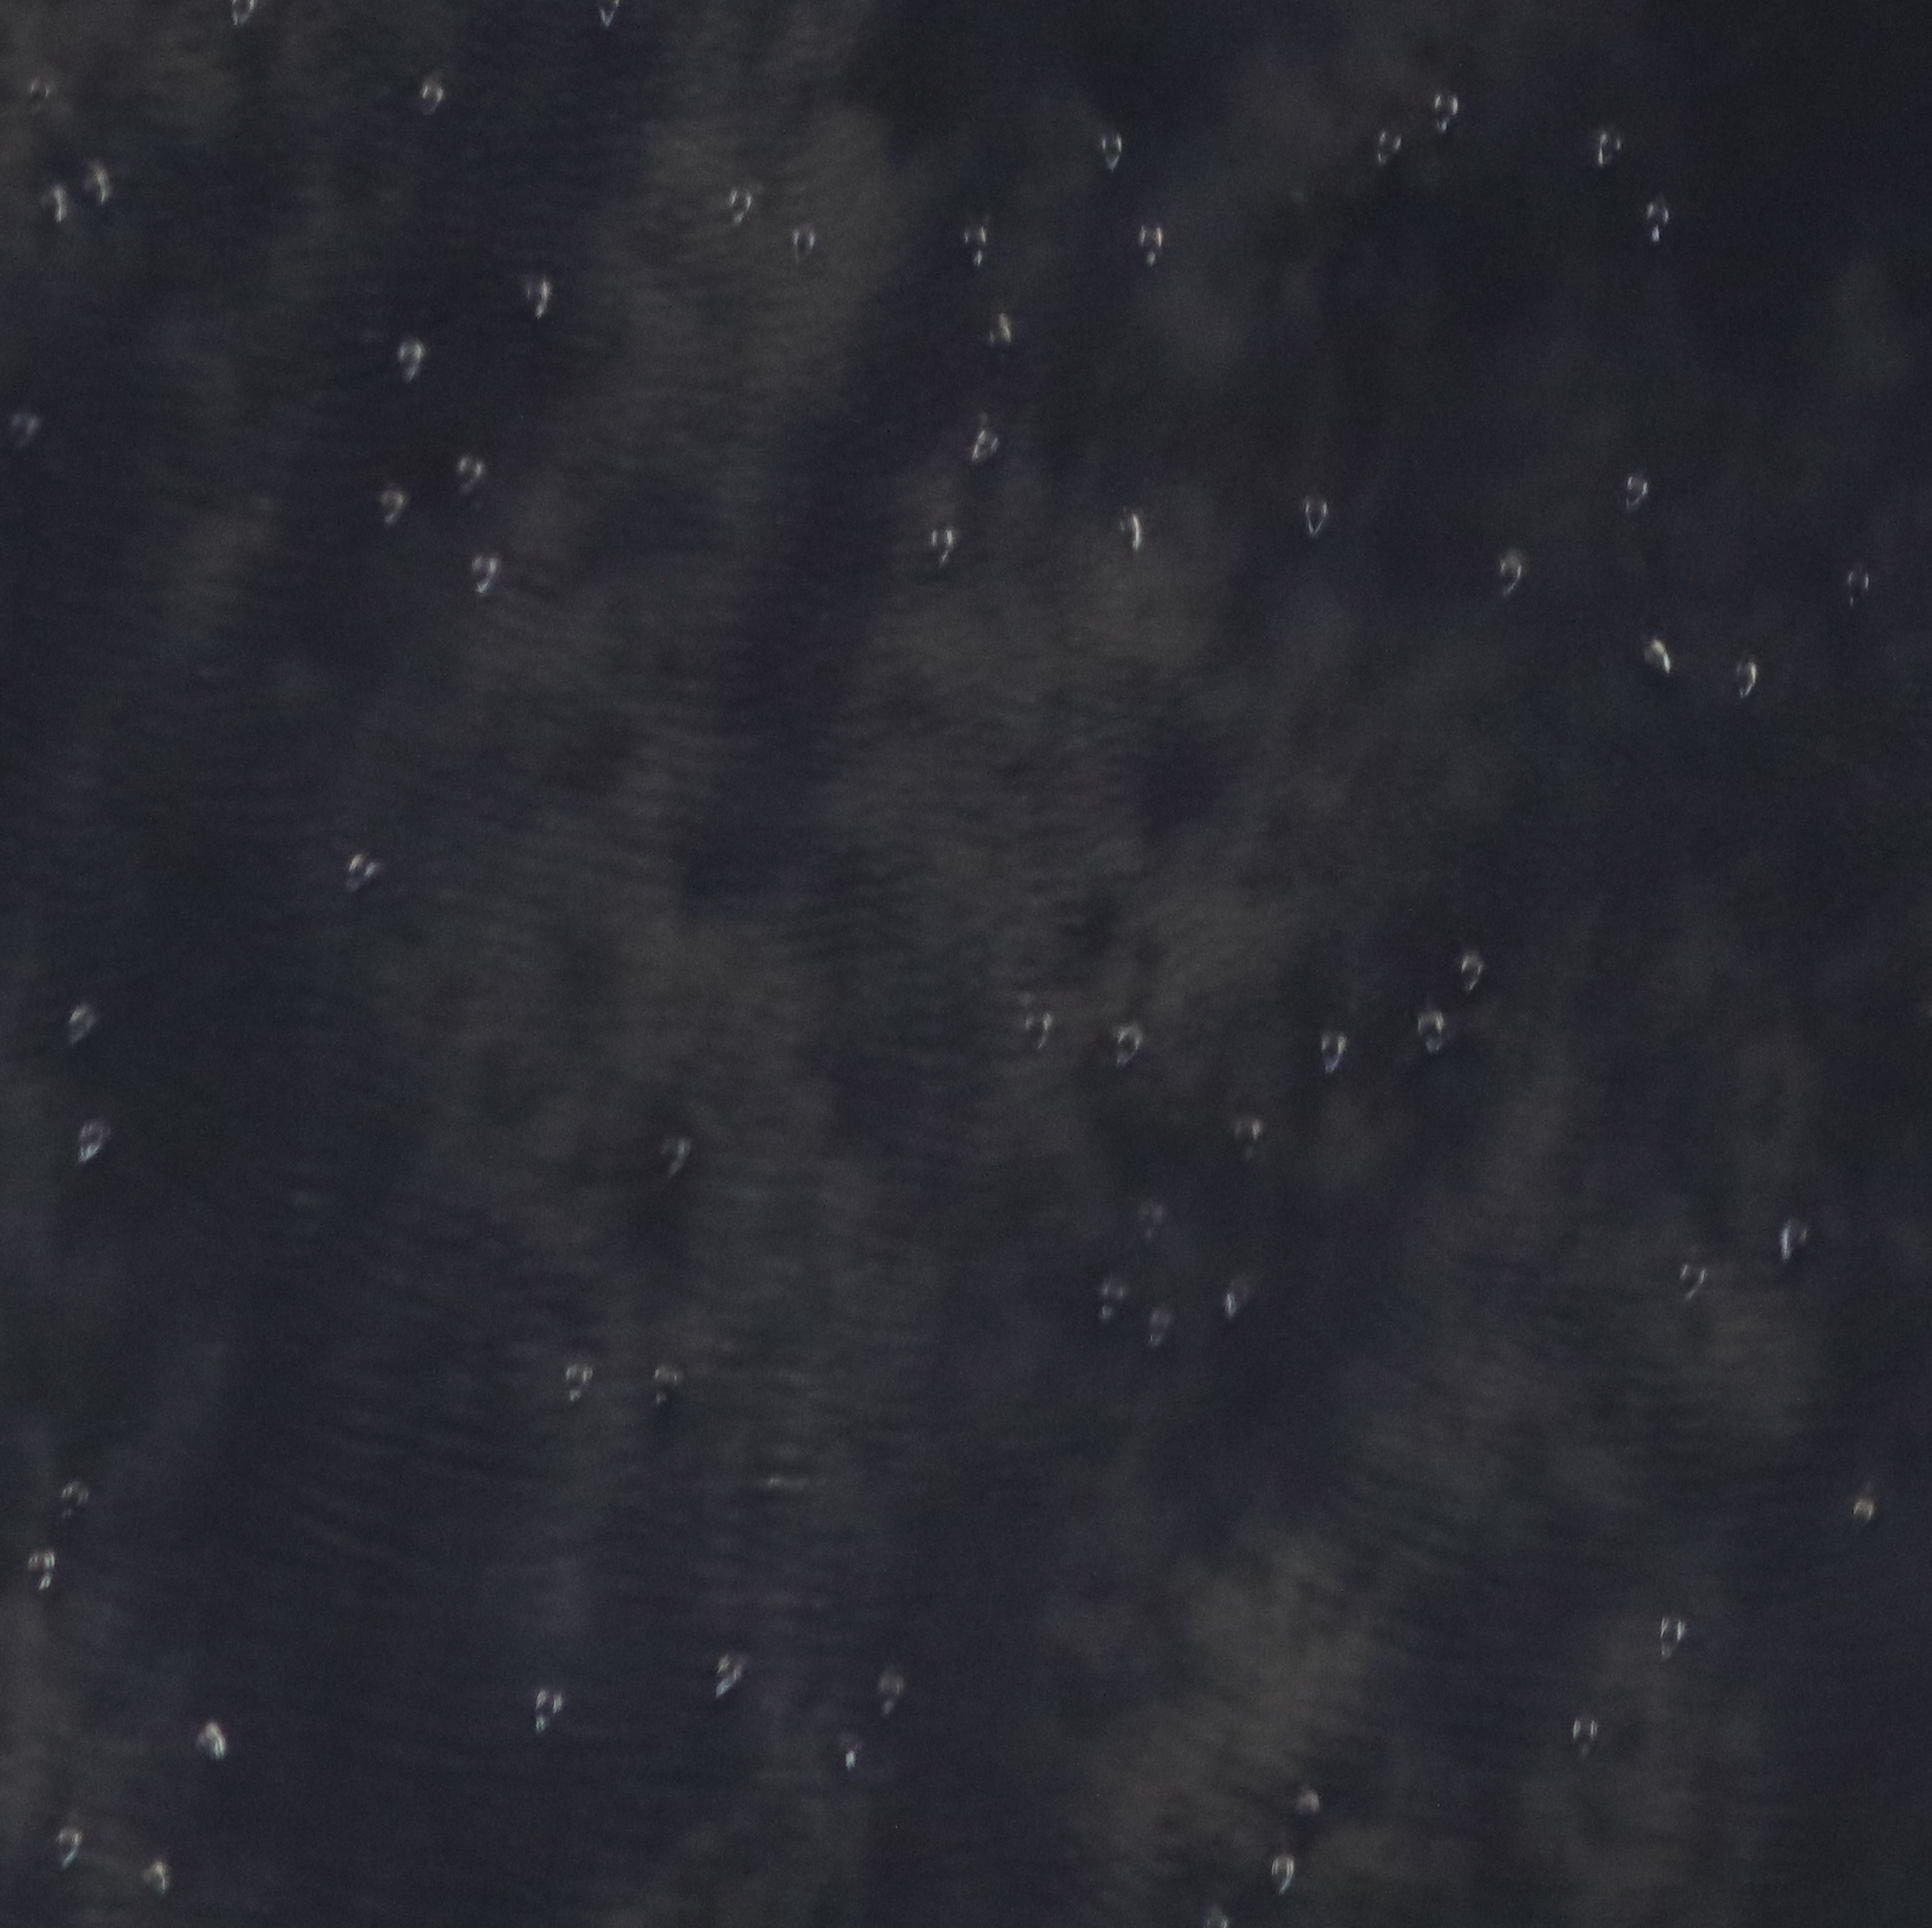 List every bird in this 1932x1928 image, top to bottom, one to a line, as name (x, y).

brant (243, 1)
brant (607, 3)
brant (439, 79)
brant (39, 86)
brant (1447, 108)
brant (1119, 140)
brant (1606, 143)
brant (1390, 149)
brant (101, 193)
brant (754, 199)
brant (1659, 208)
brant (57, 209)
brant (968, 240)
brant (800, 244)
brant (1151, 245)
brant (536, 293)
brant (1000, 335)
brant (411, 354)
brant (25, 426)
brant (988, 454)
brant (466, 476)
brant (1637, 487)
brant (390, 504)
brant (1319, 512)
brant (1133, 530)
brant (944, 553)
brant (484, 566)
brant (1513, 571)
brant (1866, 585)
brant (1656, 657)
brant (1744, 678)
brant (371, 869)
brant (1472, 968)
brant (80, 1012)
brant (1036, 1024)
brant (1430, 1025)
brant (1130, 1046)
brant (1334, 1048)
brant (95, 1139)
brant (1258, 1141)
brant (676, 1157)
brant (1155, 1227)
brant (1794, 1238)
brant (1691, 1285)
brant (1100, 1289)
brant (1234, 1296)
brant (1160, 1335)
brant (676, 1373)
brant (574, 1379)
brant (74, 1489)
brant (1865, 1511)
brant (40, 1572)
brant (1669, 1623)
brant (728, 1673)
brant (892, 1686)
brant (546, 1715)
brant (218, 1735)
brant (1587, 1735)
brant (838, 1757)
brant (1301, 1800)
brant (75, 1846)
brant (1284, 1866)
brant (162, 1882)